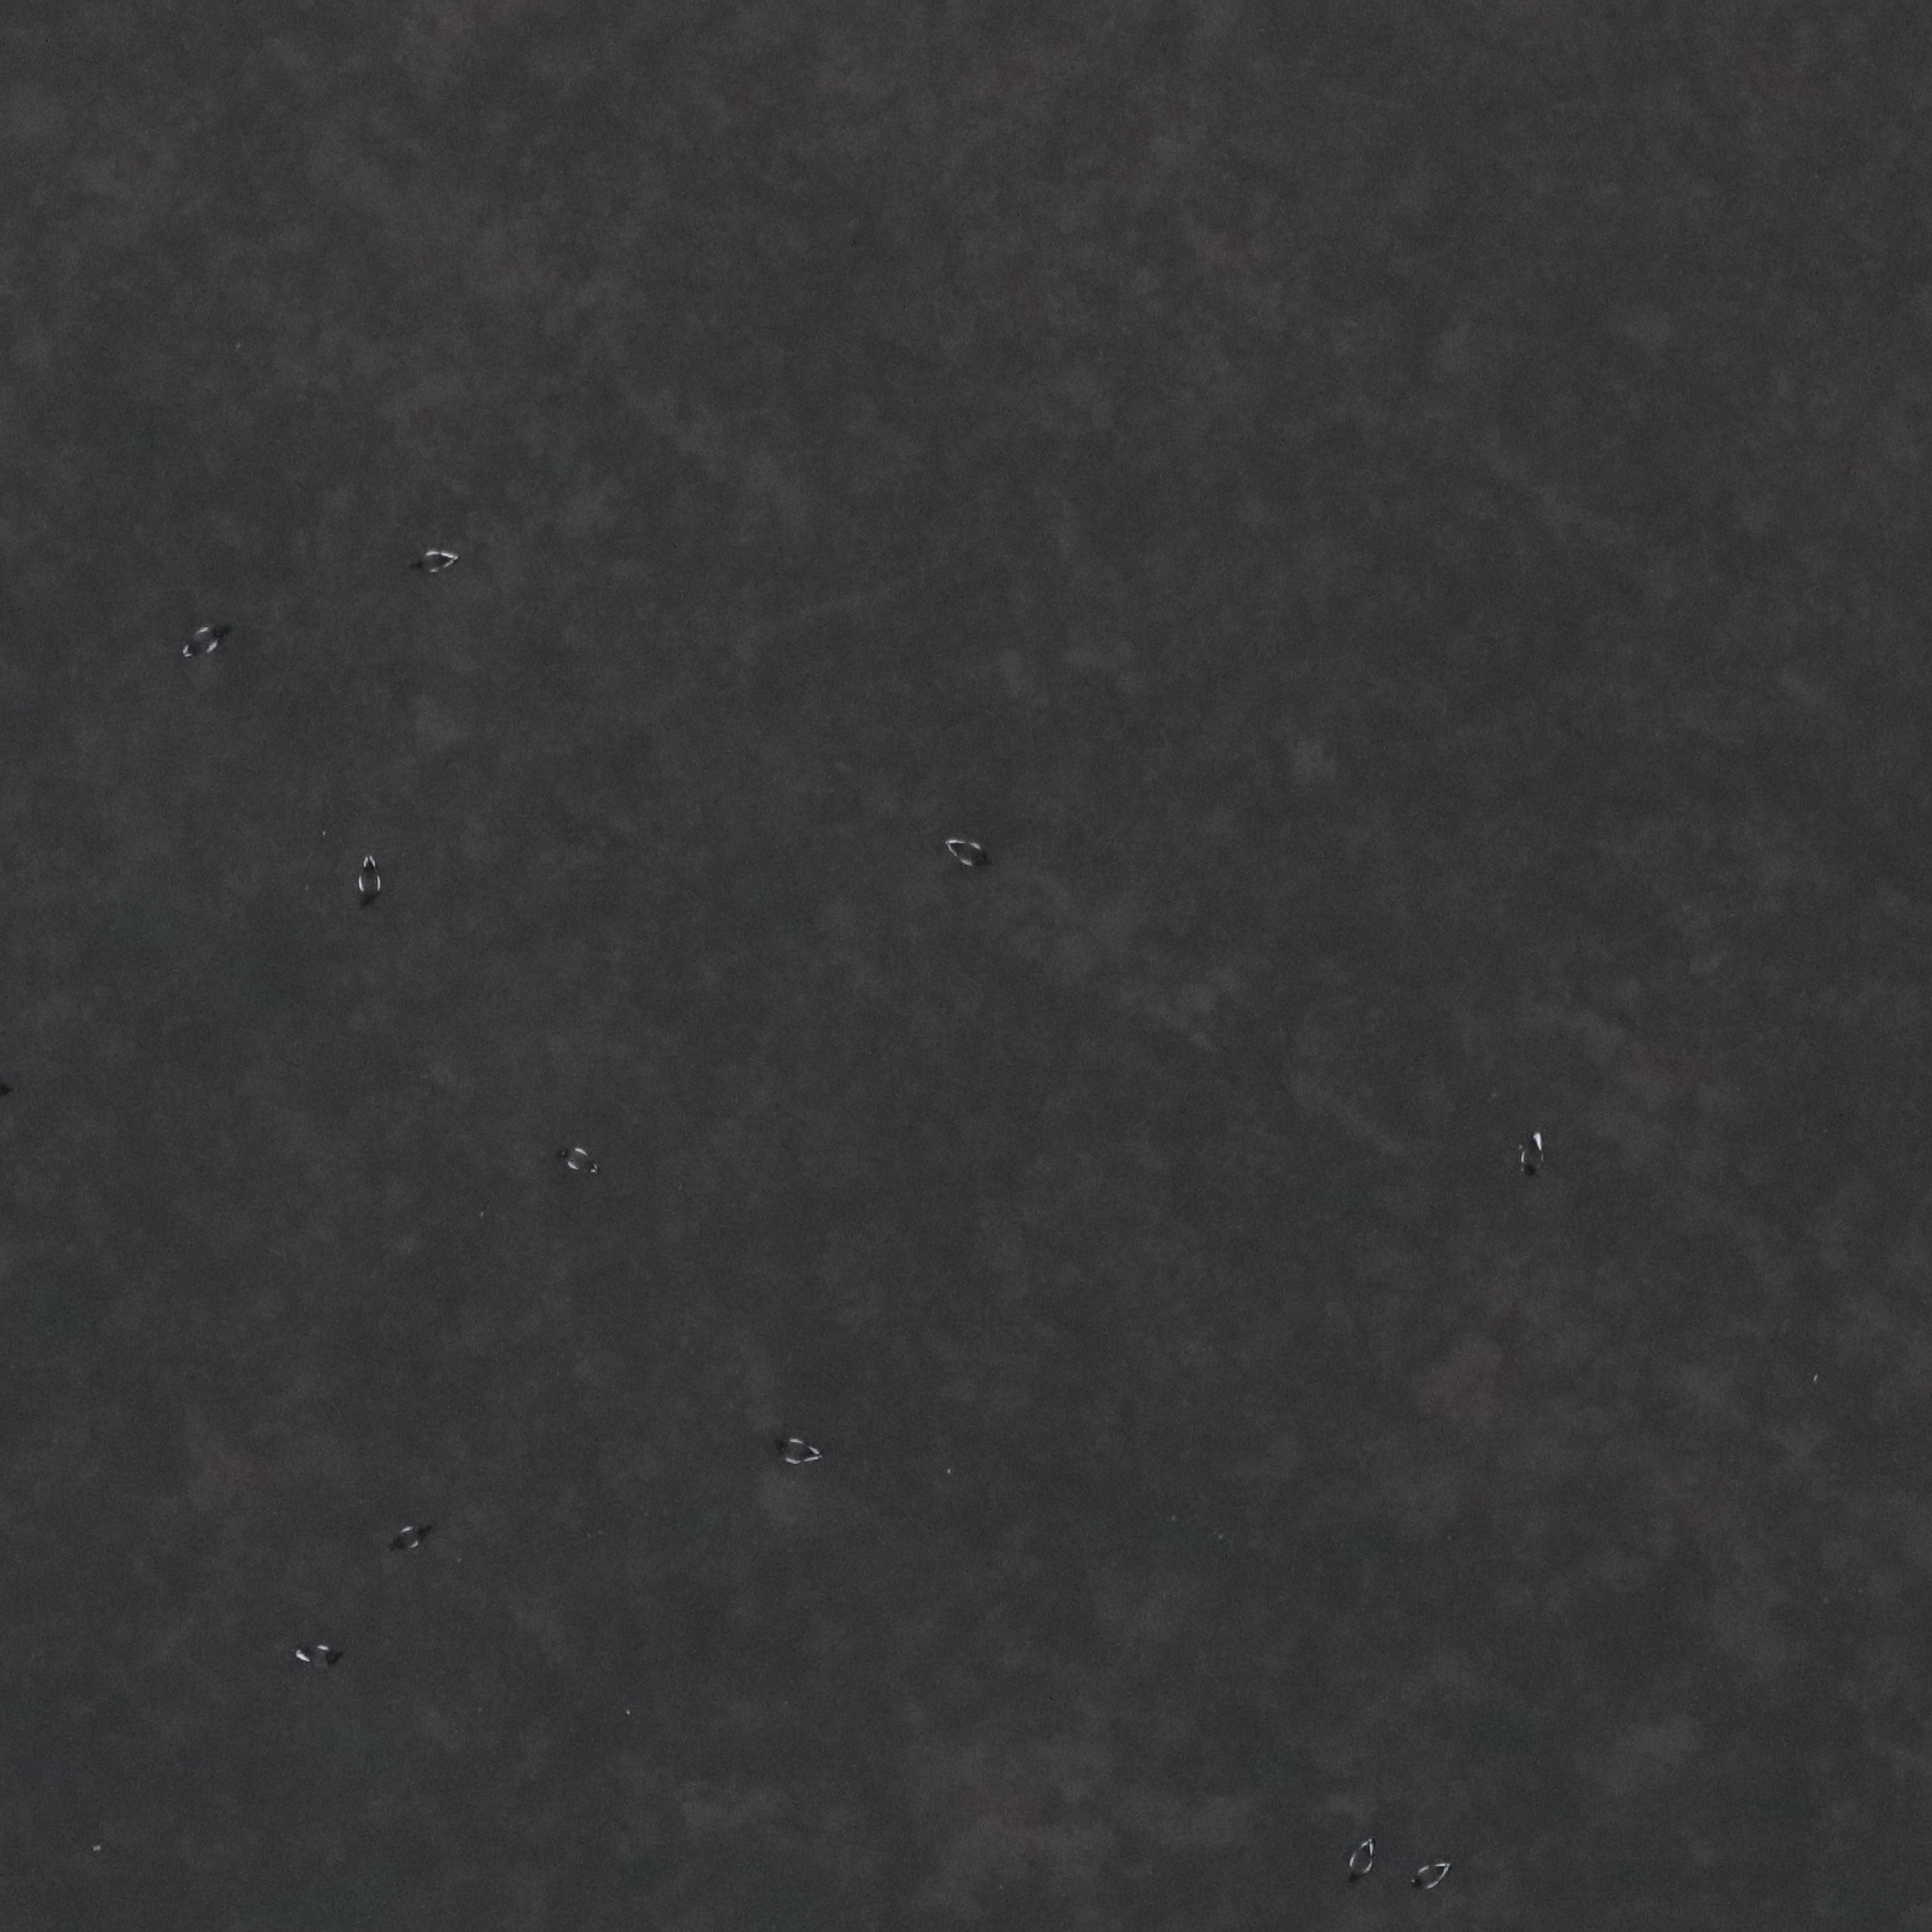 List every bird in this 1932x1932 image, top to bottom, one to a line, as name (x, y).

brant (436, 561)
brant (205, 641)
brant (967, 853)
brant (368, 879)
brant (1532, 1158)
brant (578, 1159)
brant (797, 1452)
brant (411, 1538)
brant (319, 1656)
brant (1363, 1860)
brant (1428, 1876)